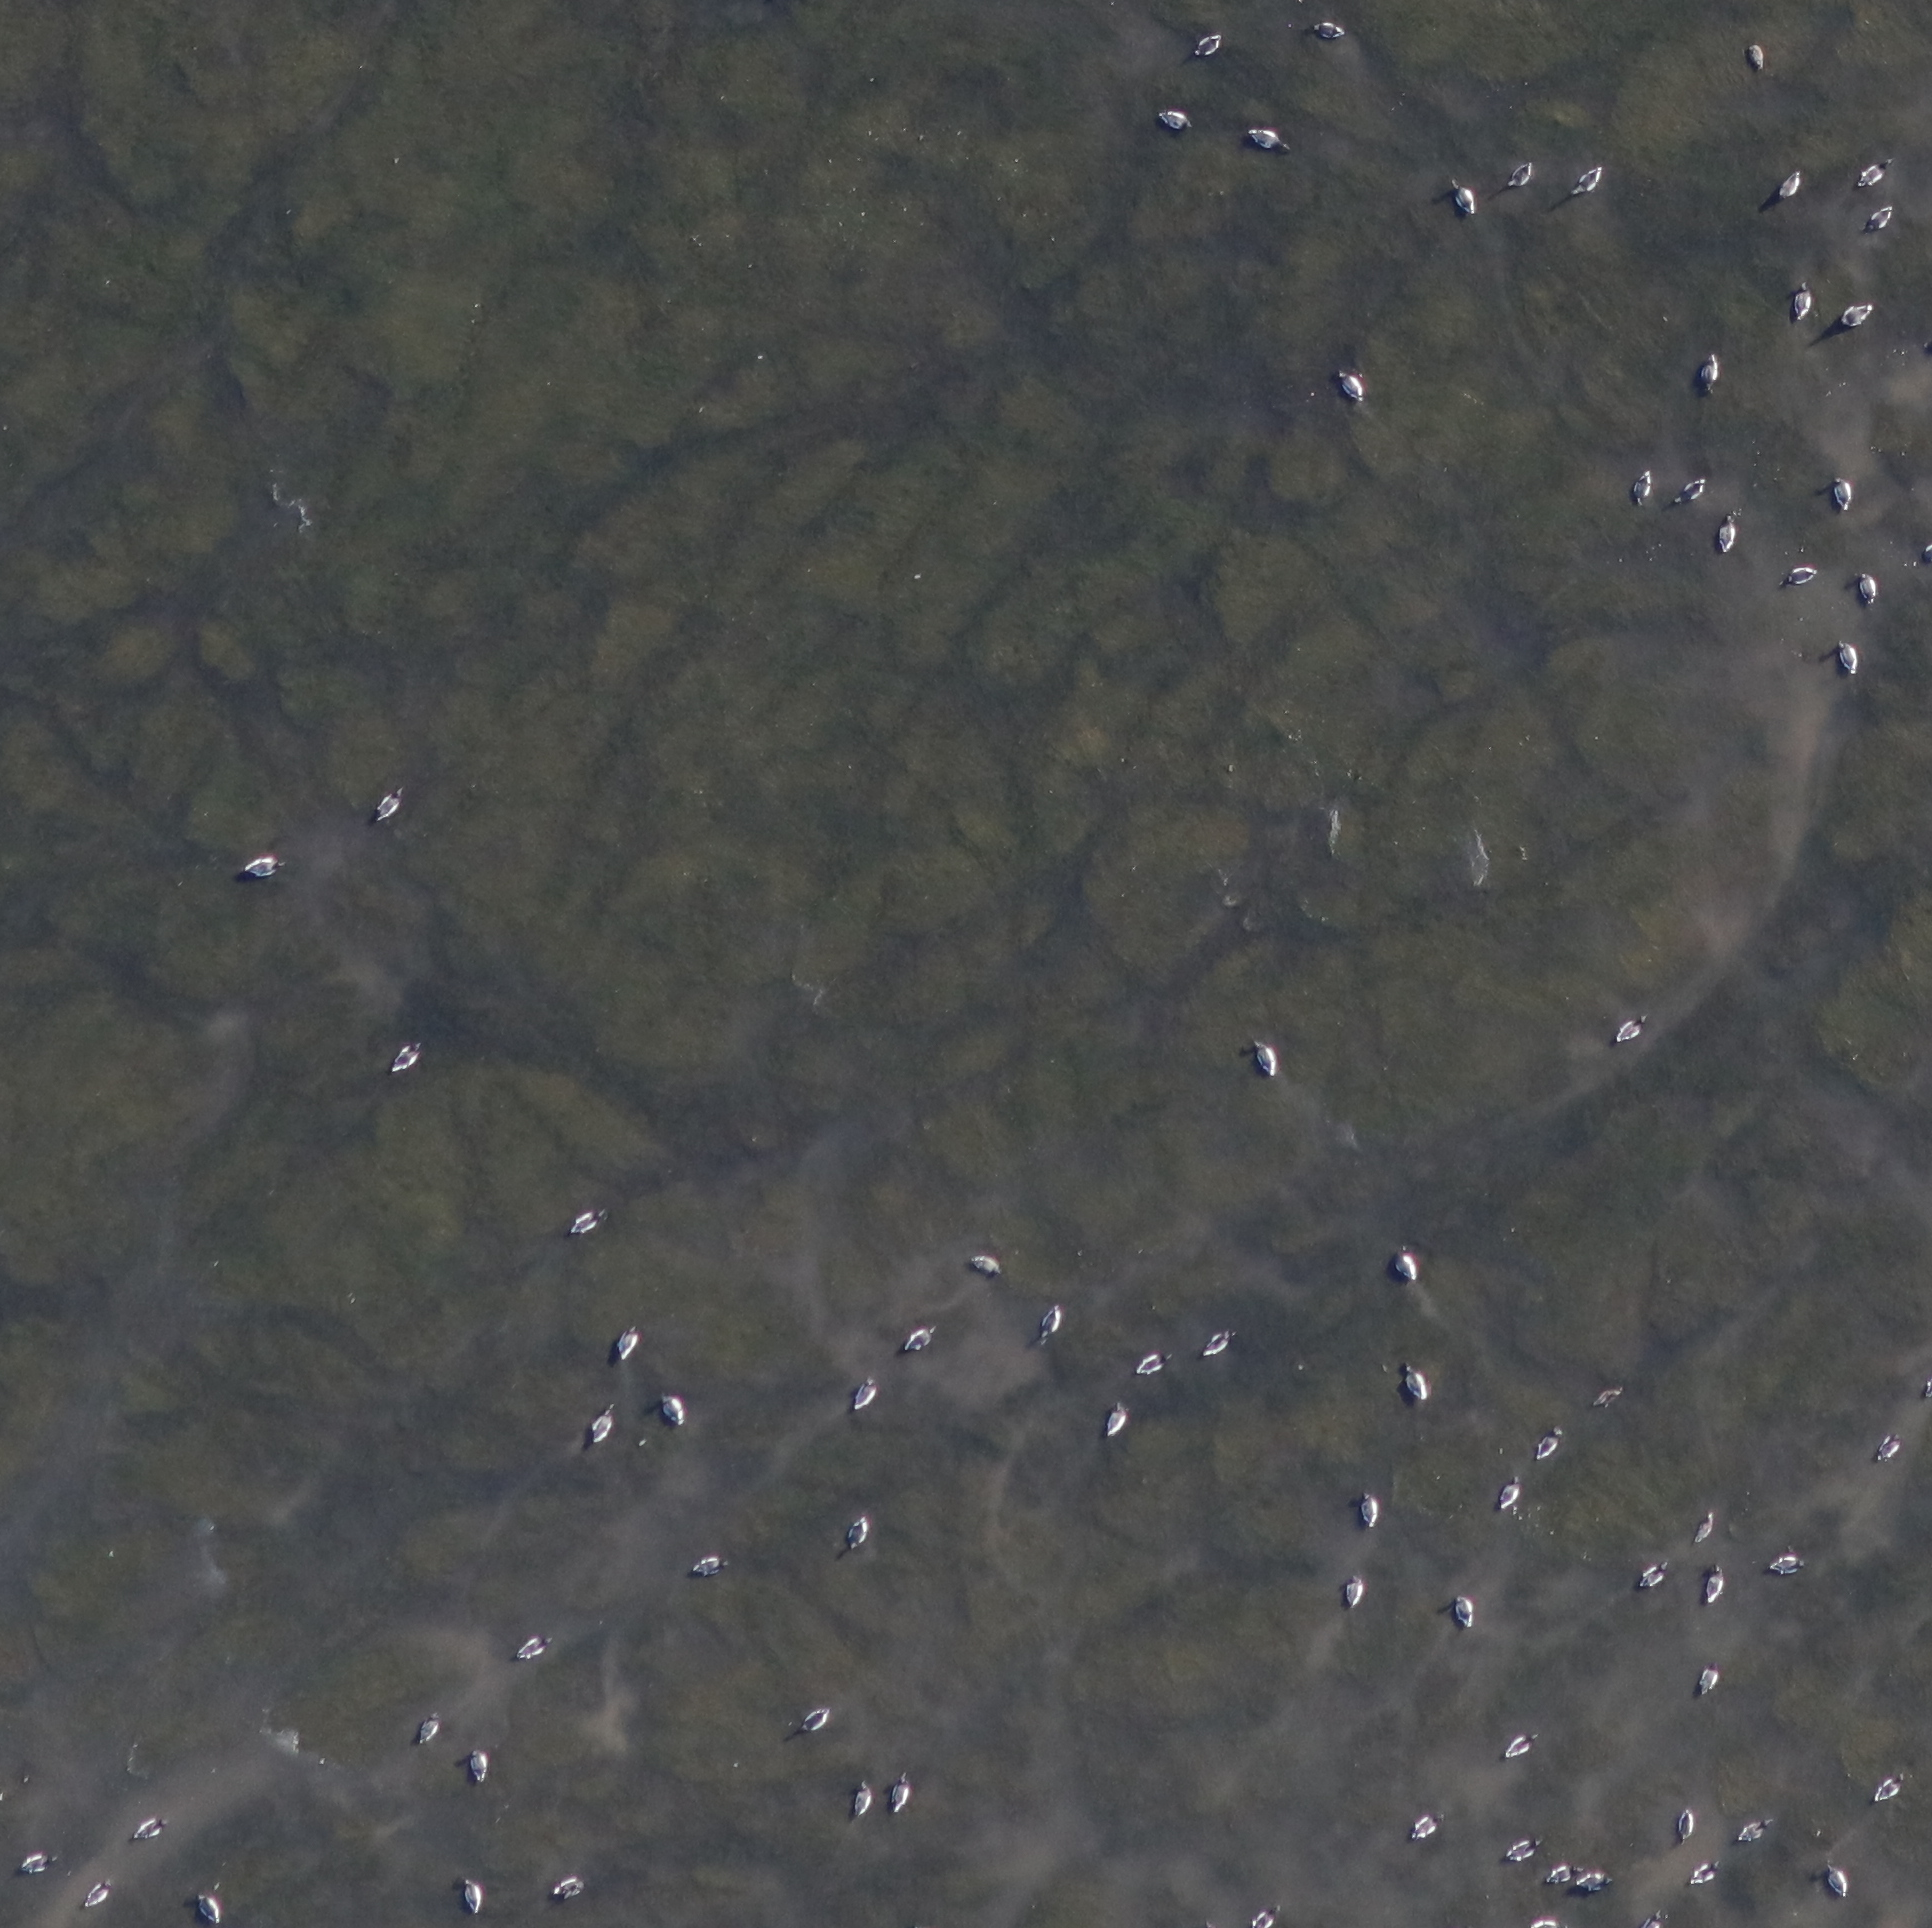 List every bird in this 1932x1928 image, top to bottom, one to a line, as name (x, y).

brant (1328, 30)
brant (1208, 46)
other bird (1755, 55)
brant (1175, 120)
brant (1262, 137)
brant (1871, 175)
brant (1518, 177)
brant (1589, 180)
brant (1789, 186)
brant (1465, 199)
brant (1879, 218)
brant (1801, 303)
brant (1856, 315)
brant (1709, 373)
brant (1351, 386)
brant (1642, 488)
brant (1693, 490)
brant (1842, 494)
brant (1727, 537)
brant (1800, 575)
brant (1867, 587)
brant (1848, 657)
brant (388, 803)
brant (260, 865)
brant (1630, 1028)
brant (1264, 1058)
brant (404, 1059)
brant (583, 1222)
brant (987, 1265)
brant (1405, 1266)
brant (1050, 1322)
brant (628, 1341)
brant (921, 1342)
brant (1219, 1345)
brant (1152, 1364)
brant (1415, 1384)
brant (866, 1390)
other bird (1610, 1397)
brant (673, 1409)
brant (1113, 1424)
brant (606, 1428)
brant (1547, 1446)
brant (1891, 1447)
brant (1510, 1495)
brant (1368, 1511)
other bird (1704, 1527)
brant (856, 1535)
brant (709, 1566)
brant (1787, 1566)
brant (1653, 1579)
brant (1717, 1583)
brant (1353, 1593)
brant (1463, 1611)
brant (531, 1648)
brant (1708, 1678)
brant (817, 1721)
brant (427, 1728)
brant (1519, 1748)
brant (479, 1765)
brant (1889, 1788)
brant (895, 1795)
brant (861, 1801)
brant (1686, 1824)
brant (151, 1826)
brant (1428, 1827)
brant (1747, 1829)
brant (1519, 1850)
brant (36, 1863)
brant (1704, 1873)
brant (1558, 1874)
brant (1837, 1881)
brant (1587, 1882)
brant (574, 1887)
brant (99, 1893)
brant (473, 1896)
brant (209, 1909)
brant (1260, 1922)